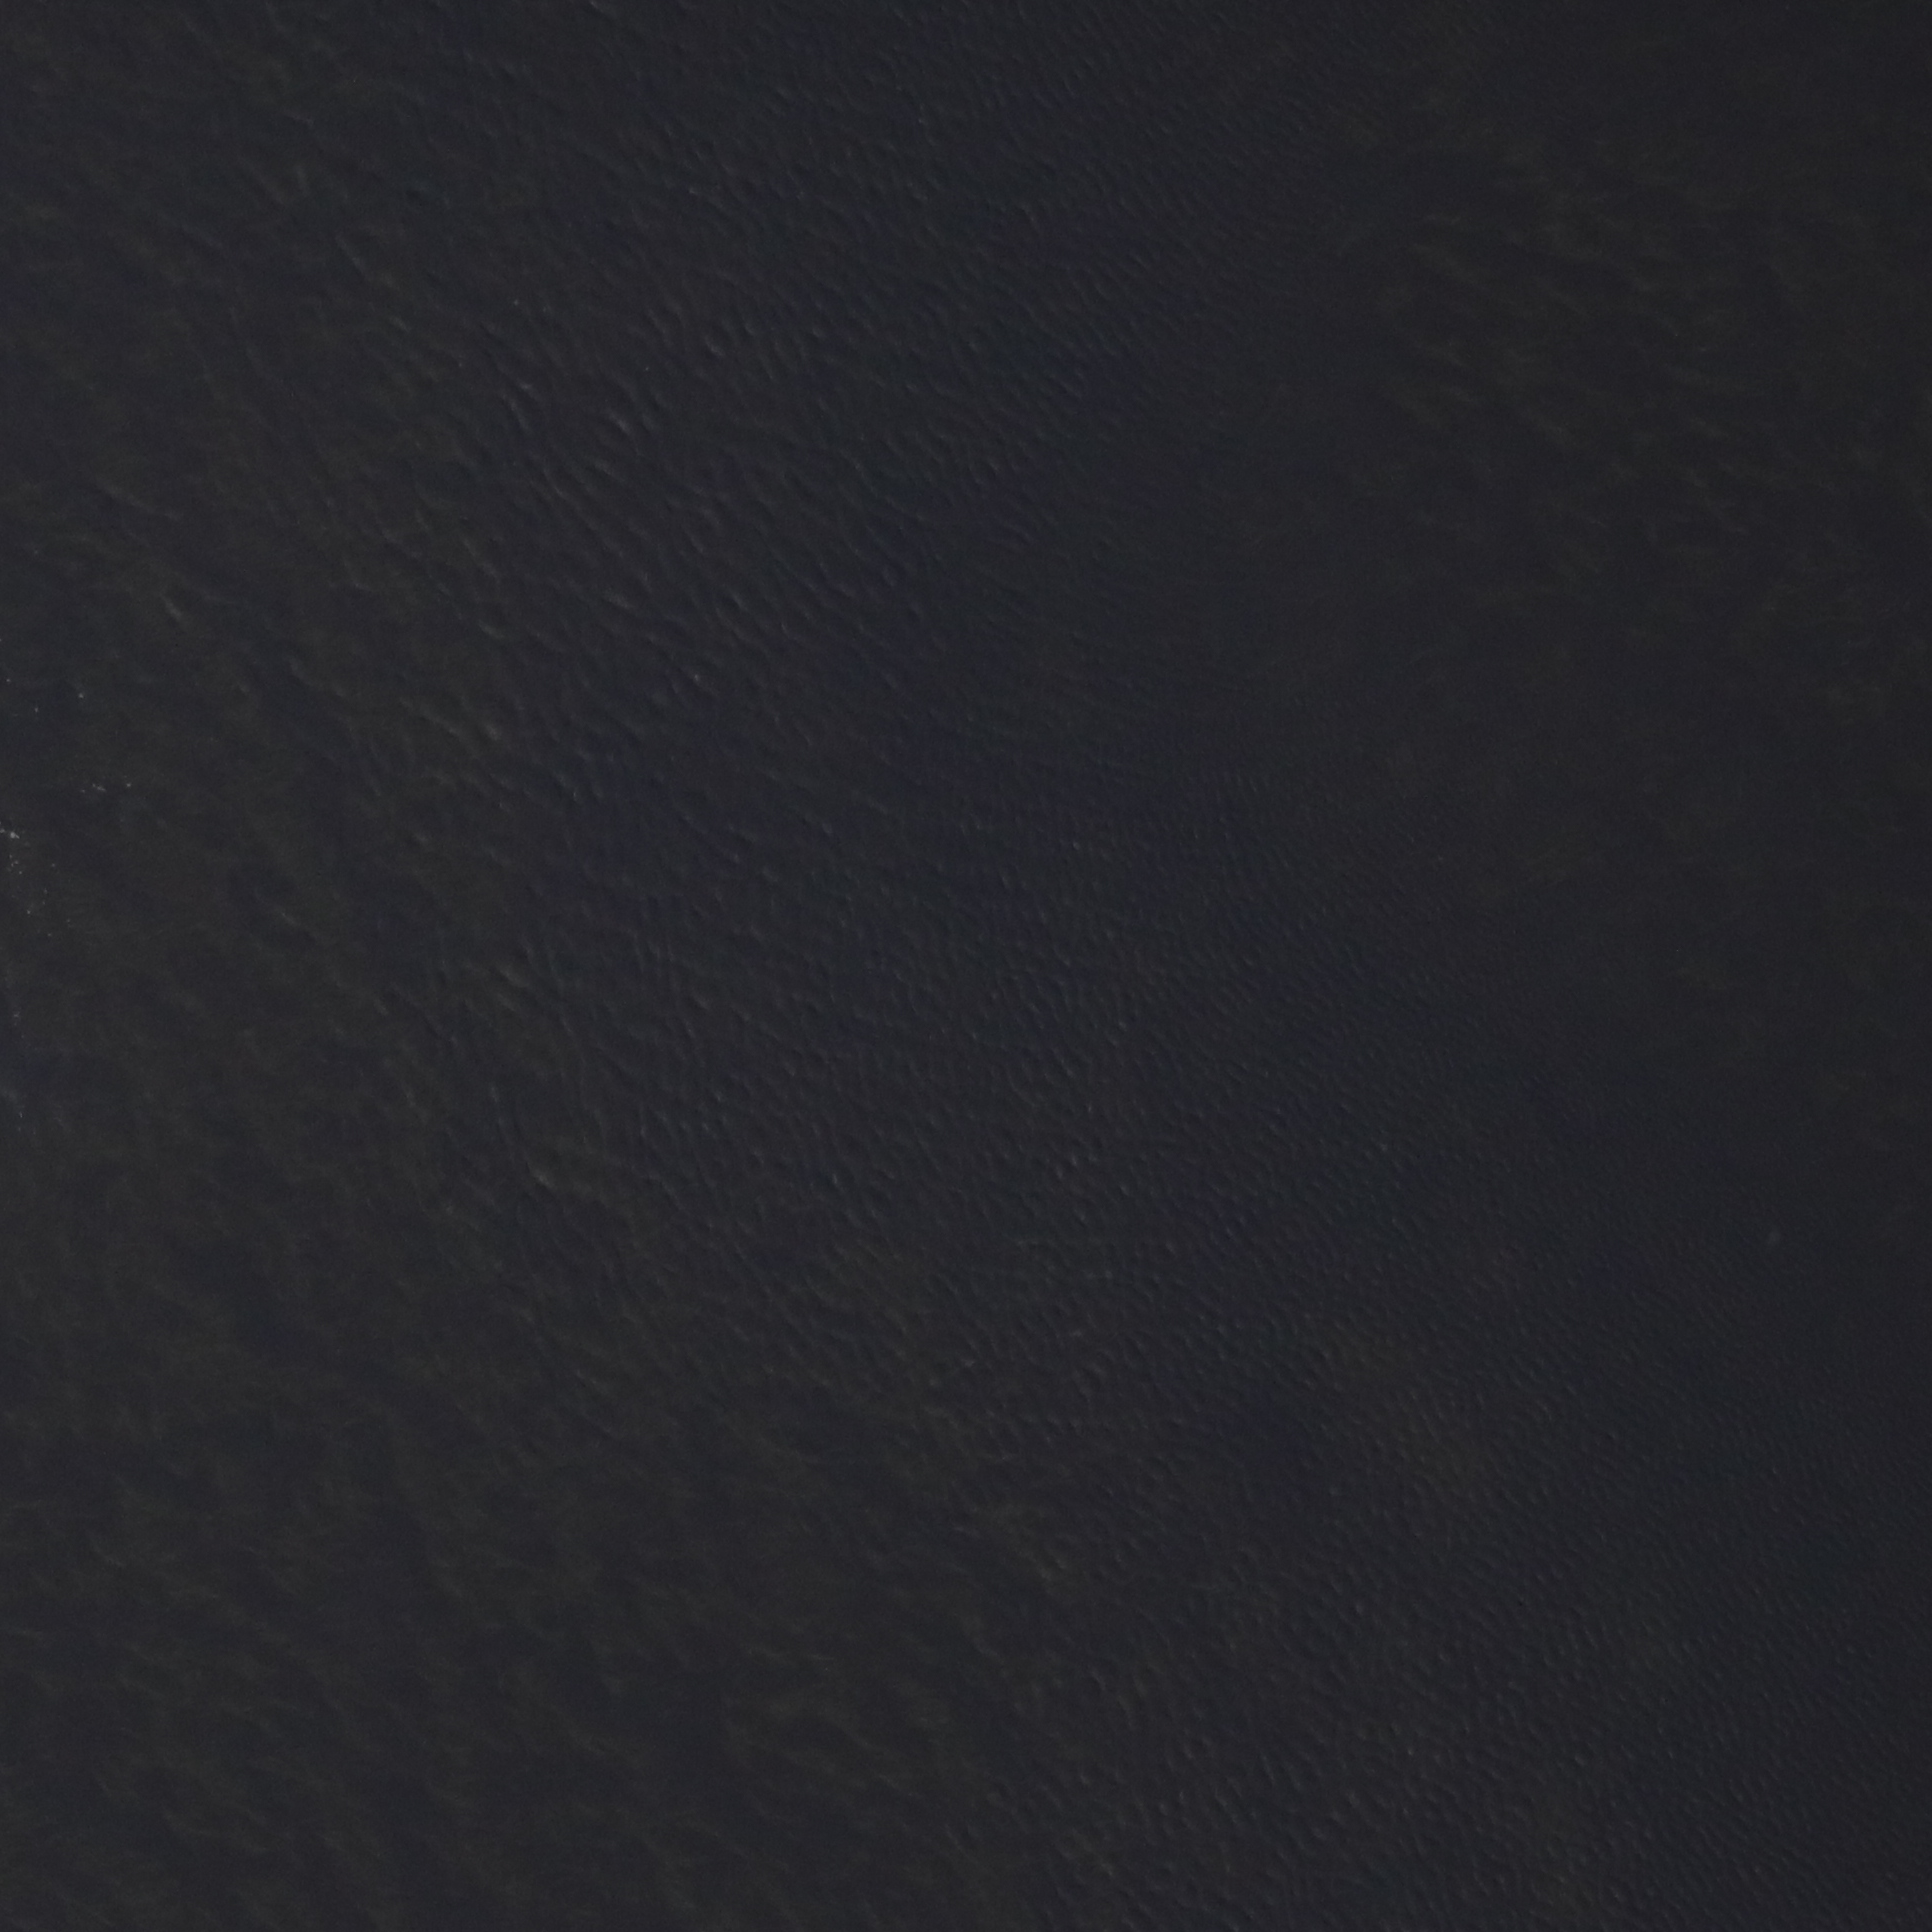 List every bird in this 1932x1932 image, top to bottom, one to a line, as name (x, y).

None